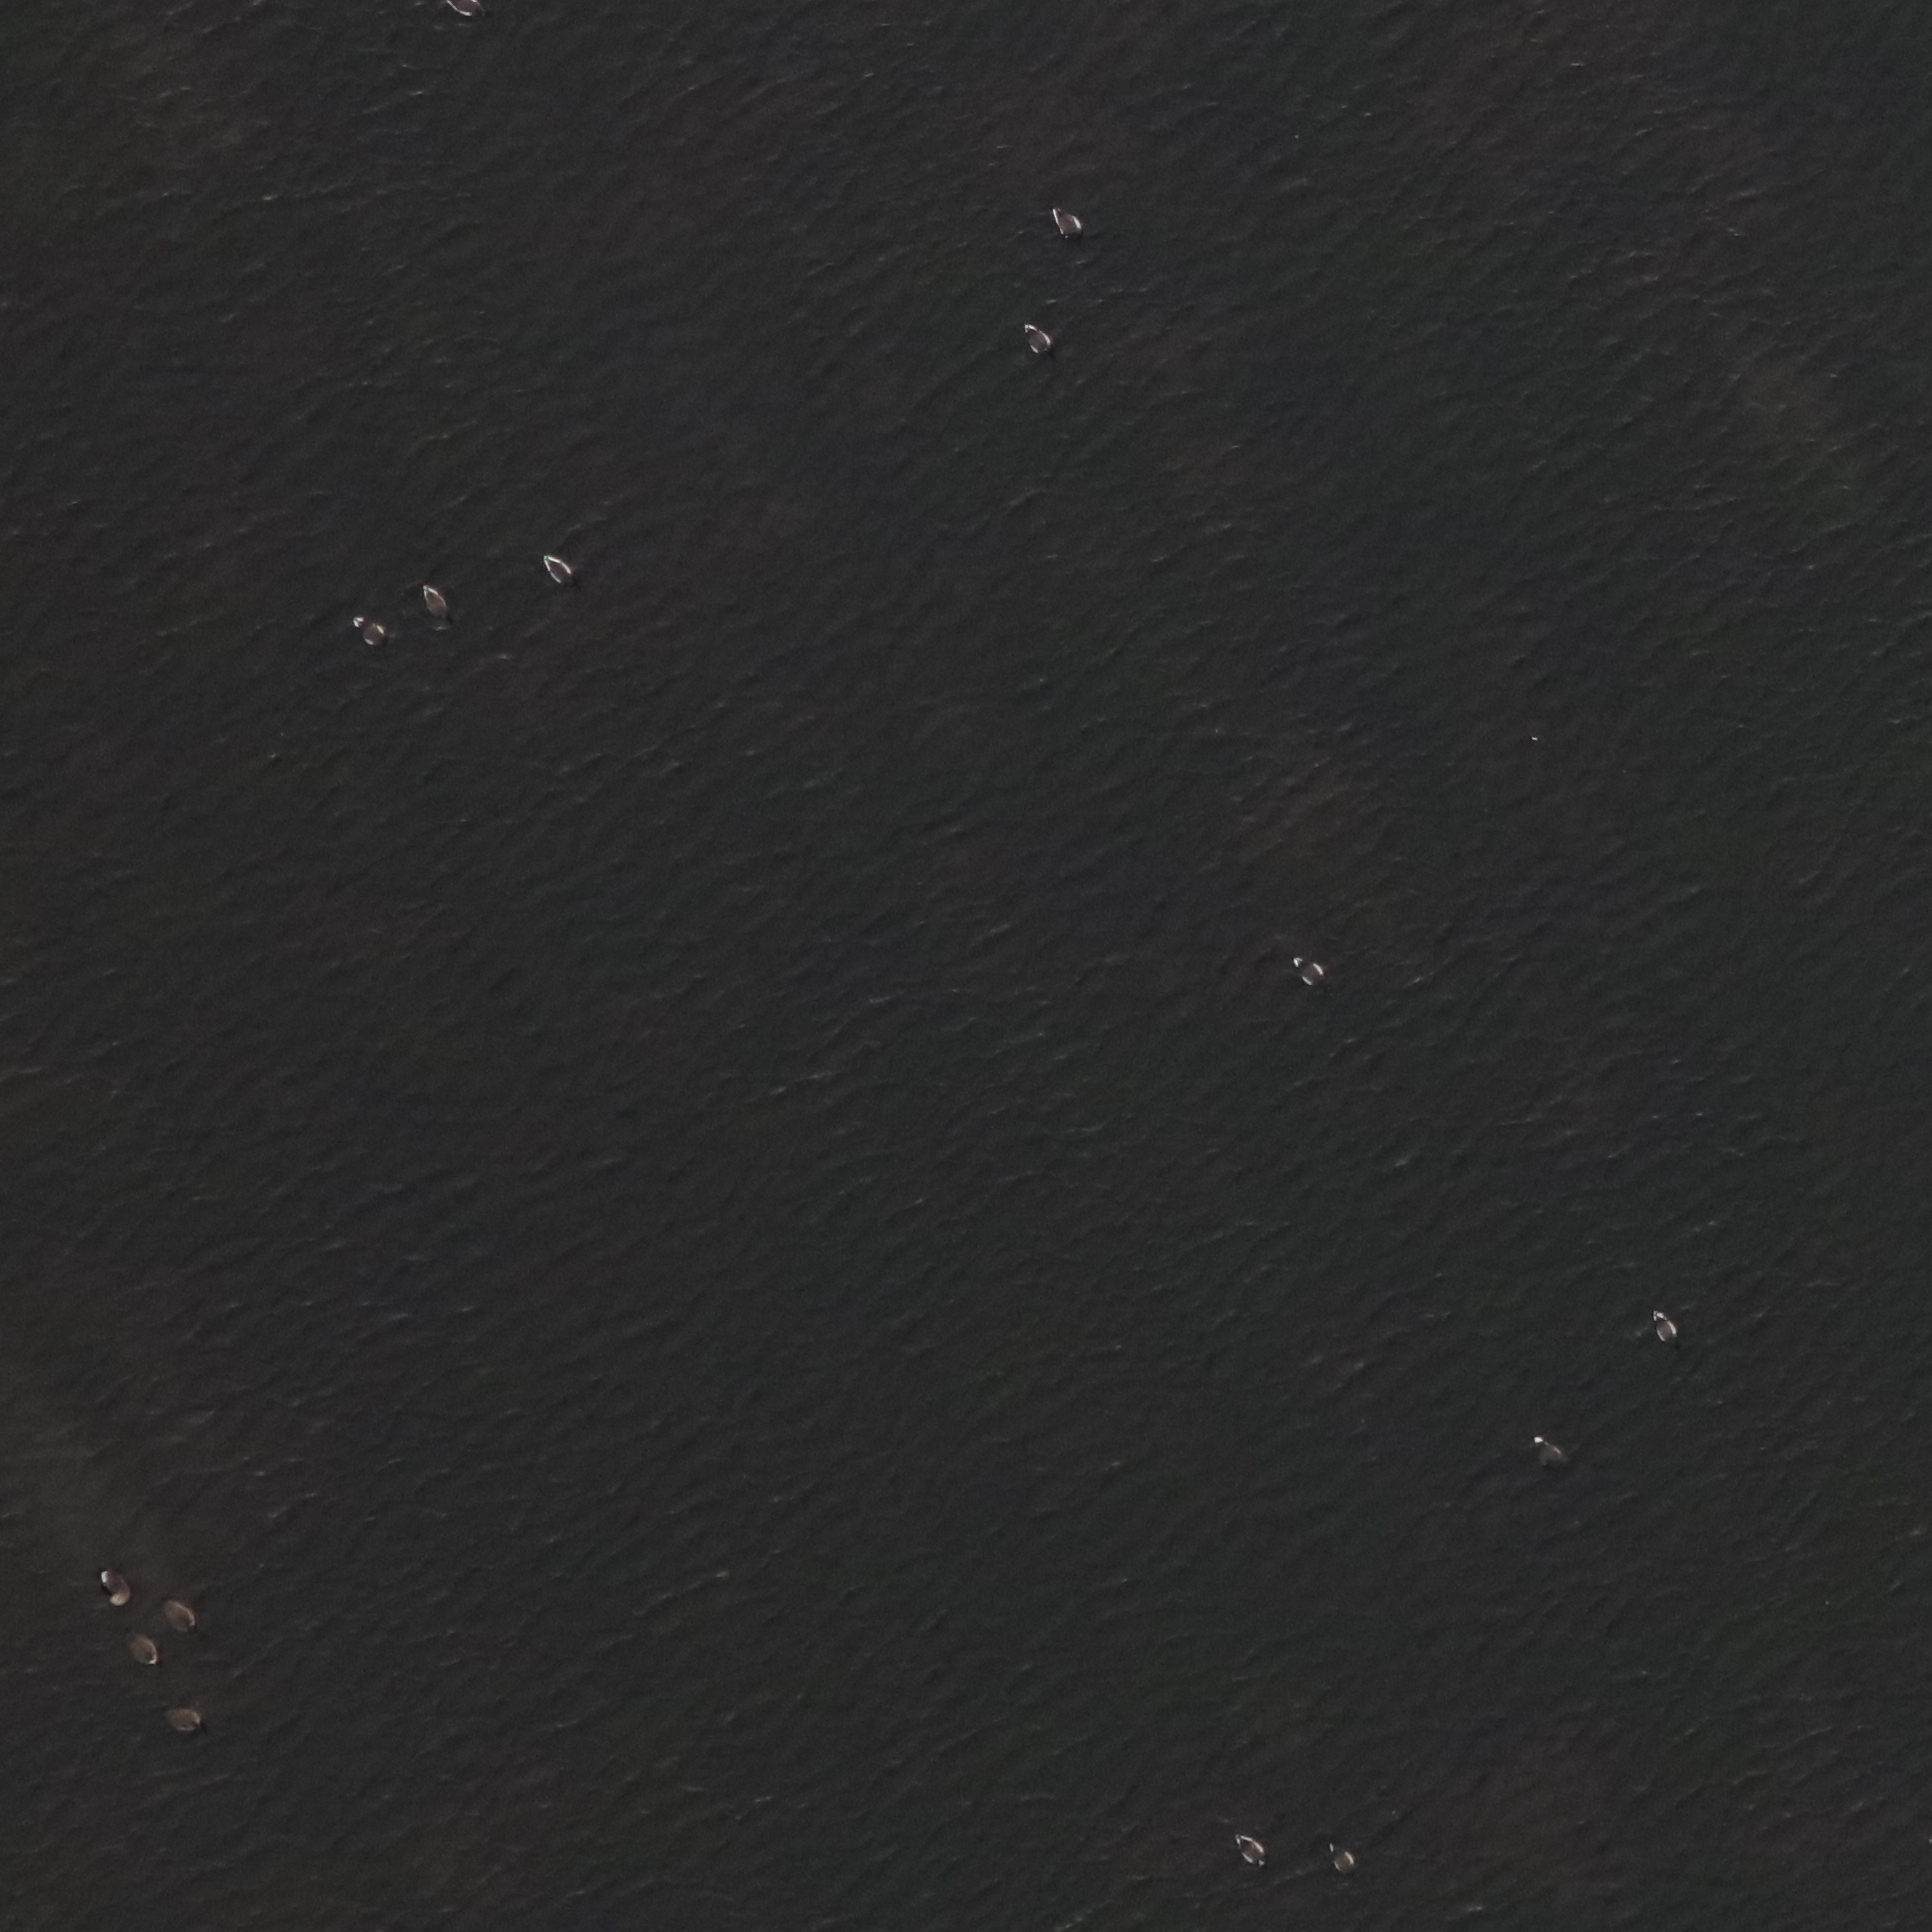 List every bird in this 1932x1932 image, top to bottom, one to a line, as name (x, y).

brant (463, 6)
brant (1068, 225)
brant (1040, 341)
brant (559, 572)
brant (434, 605)
brant (372, 632)
brant (1310, 972)
brant (1664, 1327)
brant (1550, 1450)
Canada goose (116, 1587)
Canada goose (181, 1616)
Canada goose (141, 1648)
Canada goose (184, 1716)
brant (1251, 1849)
brant (1343, 1859)